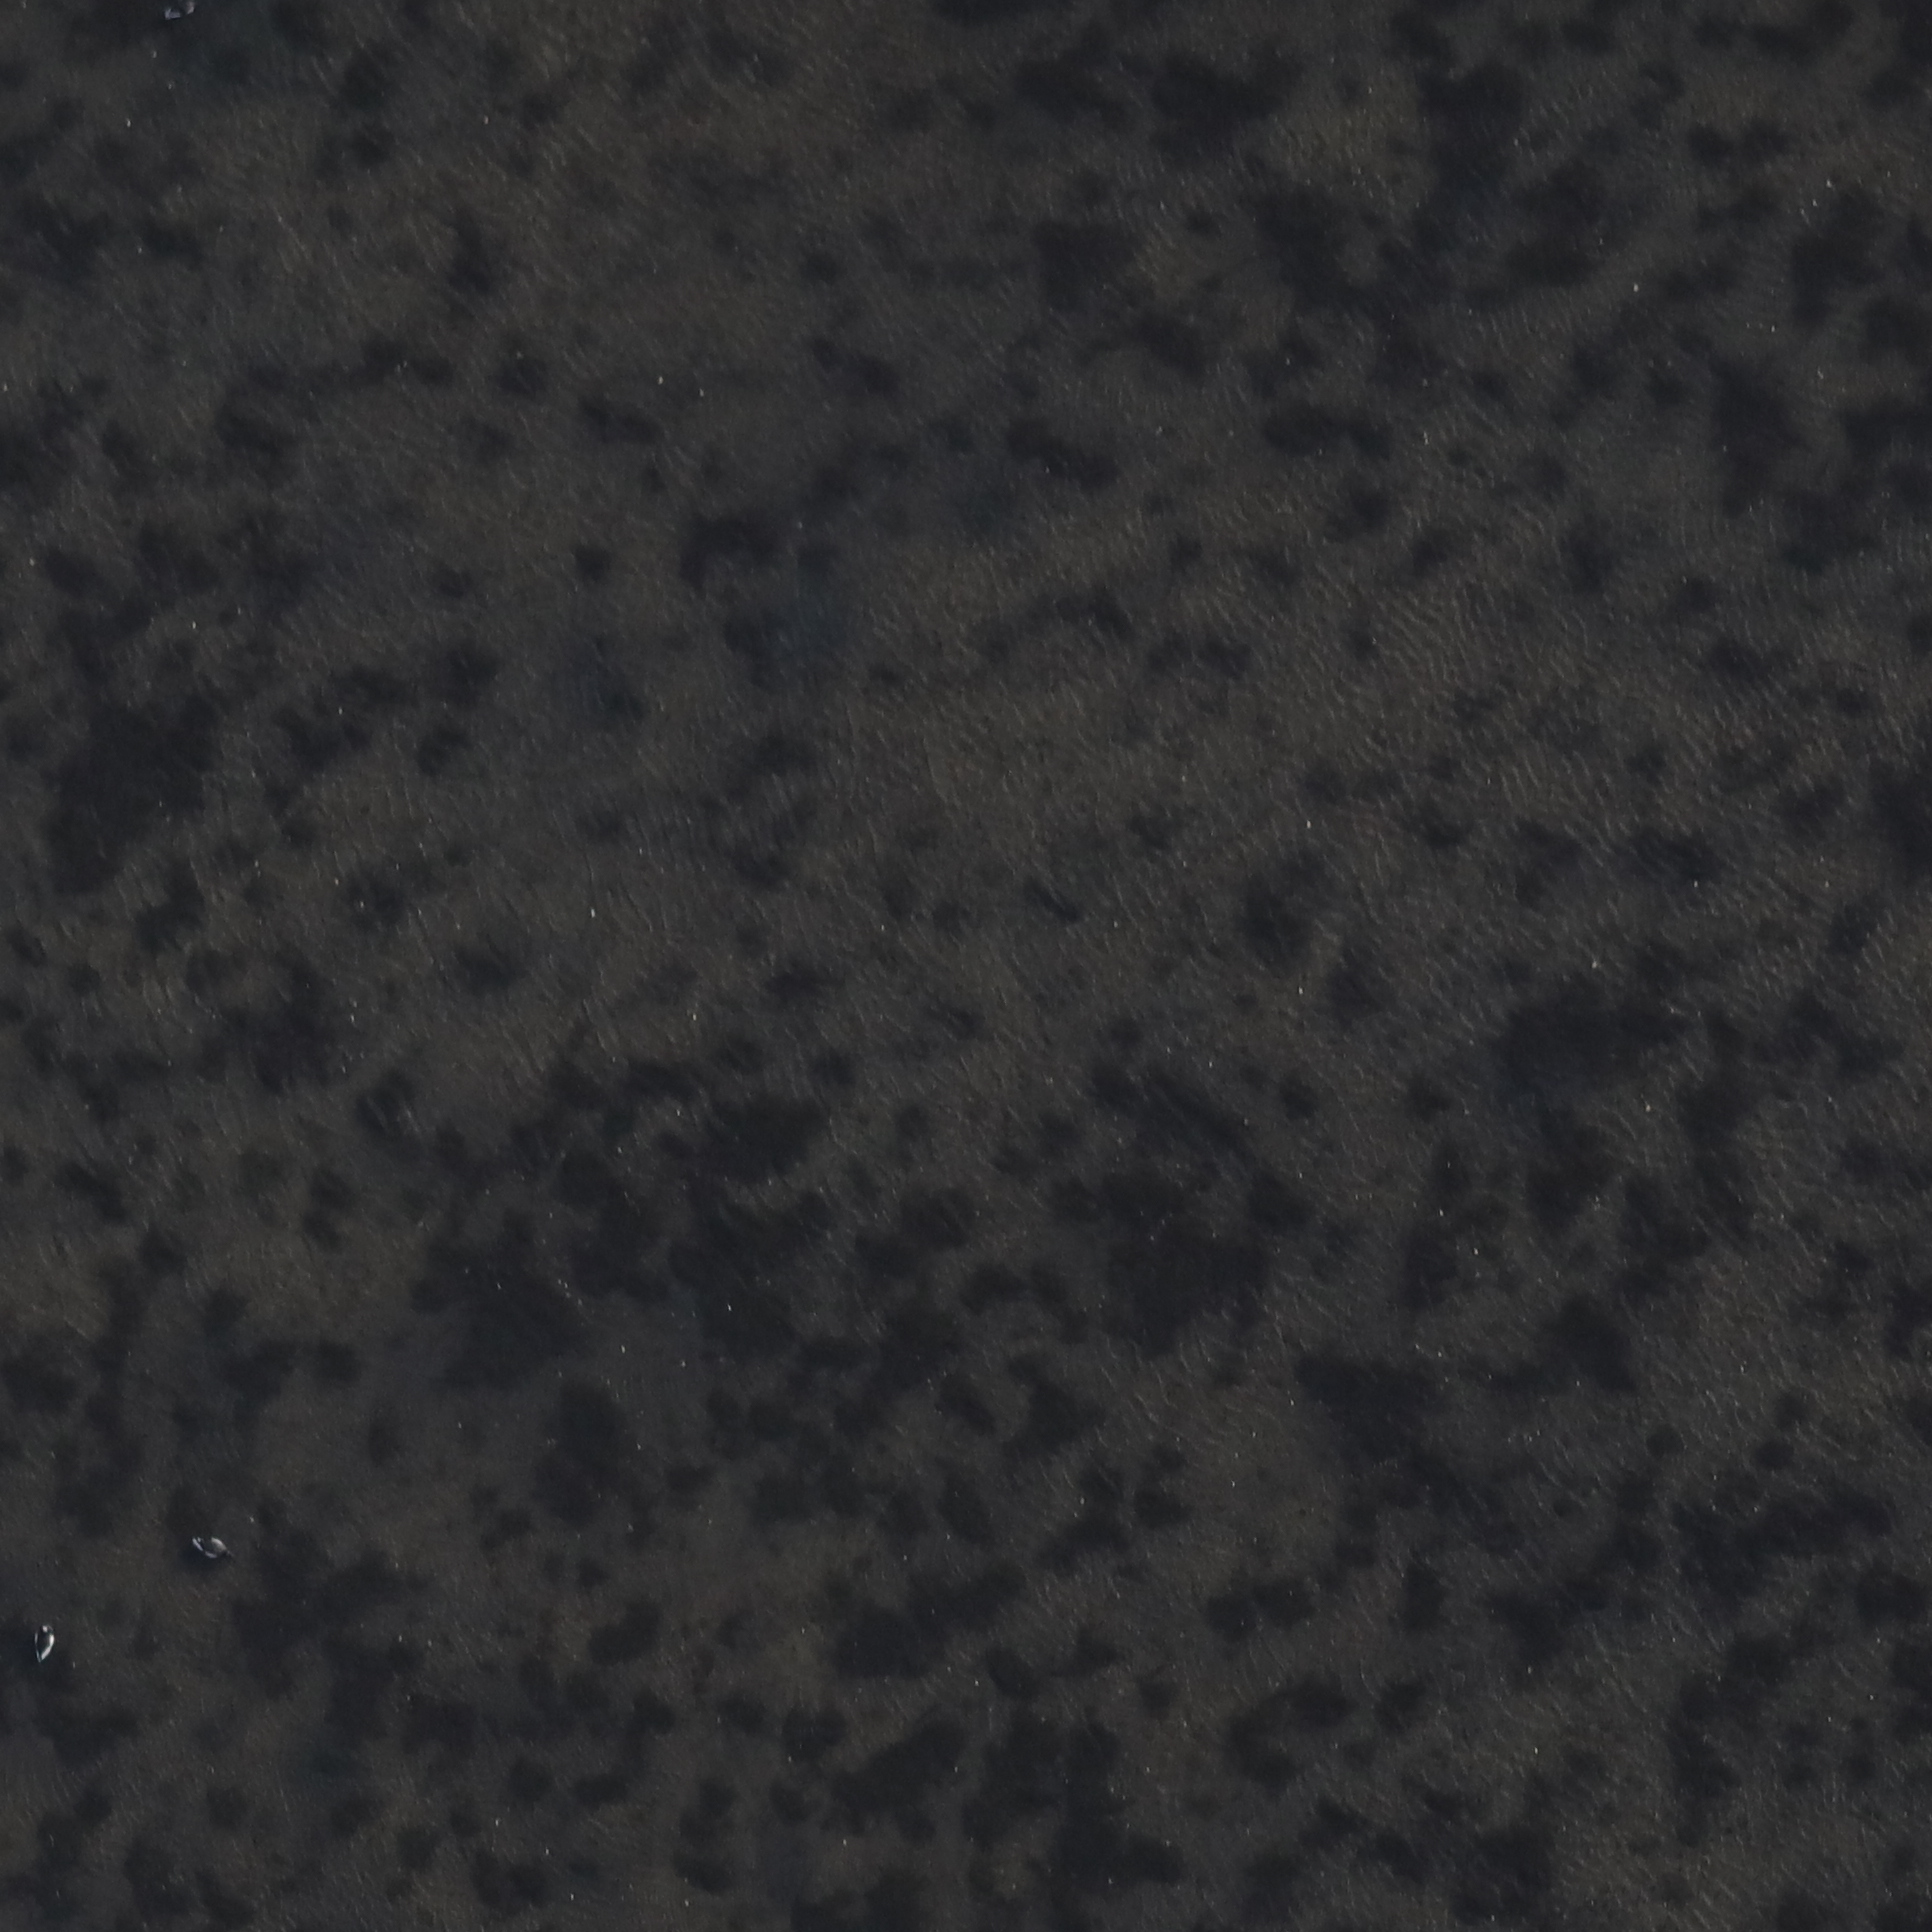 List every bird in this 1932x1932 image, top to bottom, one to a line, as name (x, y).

brant (180, 8)
brant (212, 1547)
brant (41, 1643)